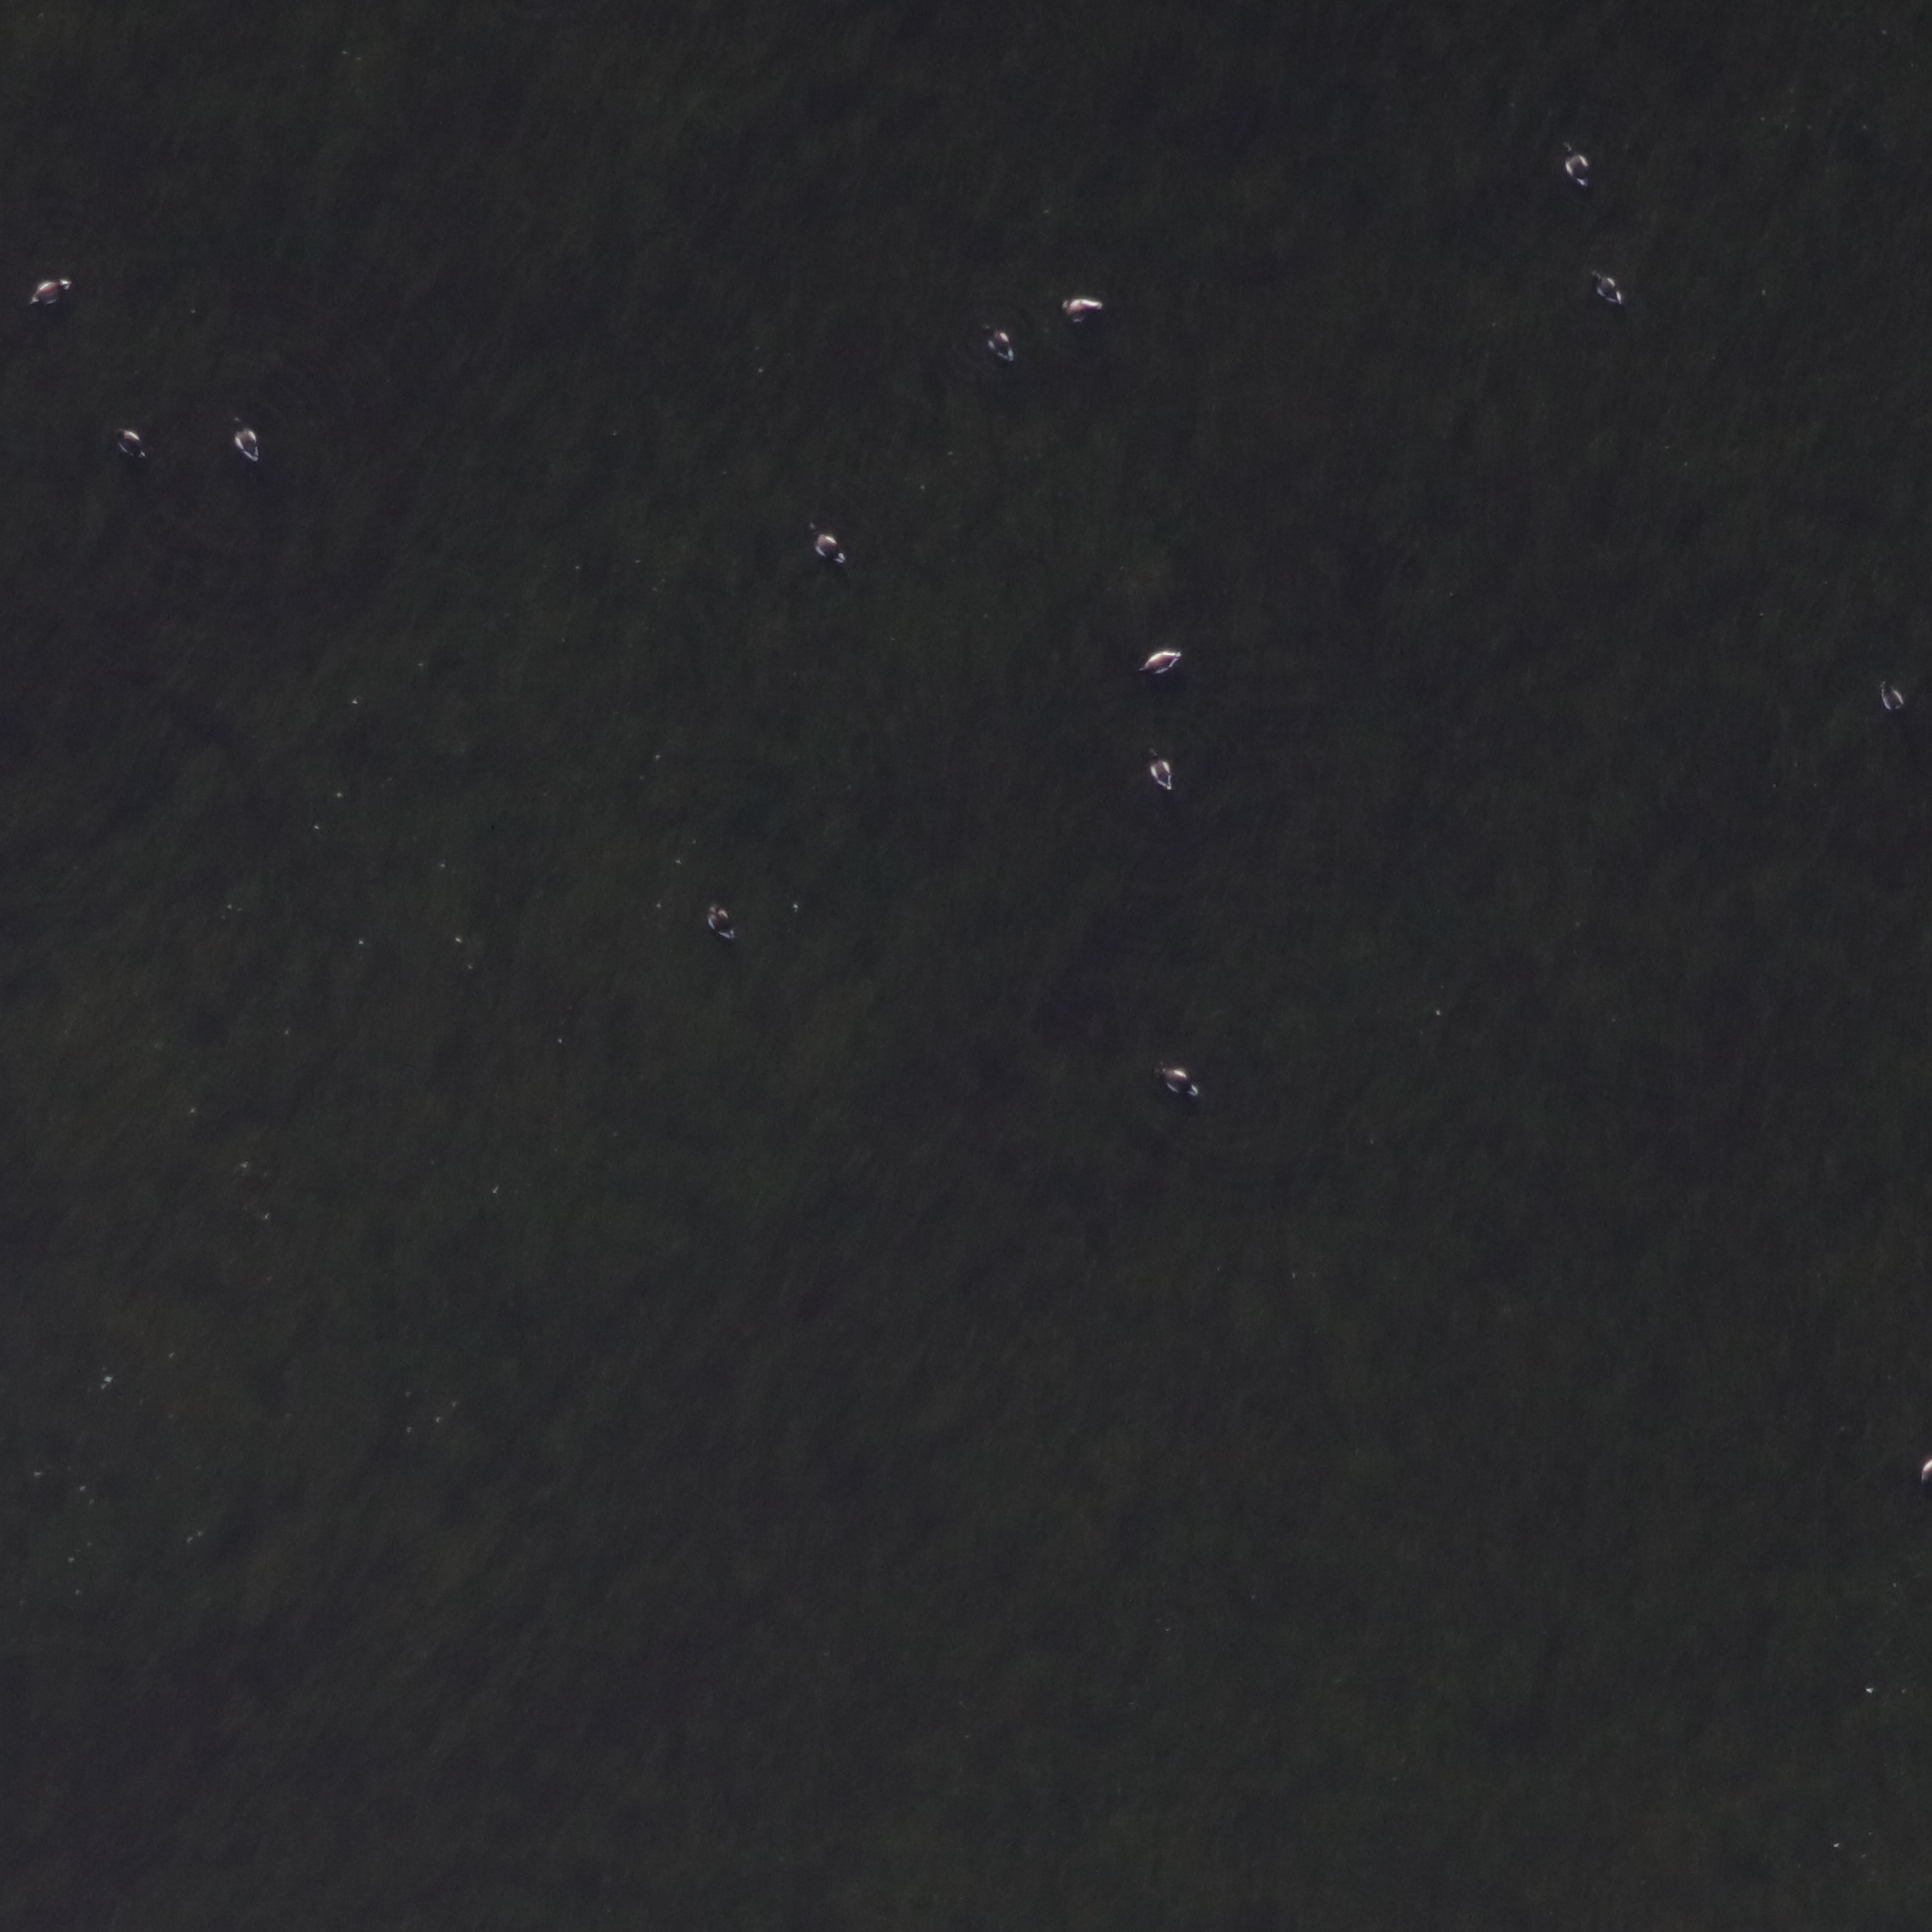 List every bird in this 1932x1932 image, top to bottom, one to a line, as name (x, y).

brant (1577, 165)
brant (1607, 289)
brant (44, 291)
brant (1088, 303)
brant (1000, 344)
brant (133, 438)
brant (247, 439)
brant (827, 547)
brant (1160, 664)
brant (1888, 696)
brant (1161, 772)
brant (720, 922)
brant (1178, 1082)